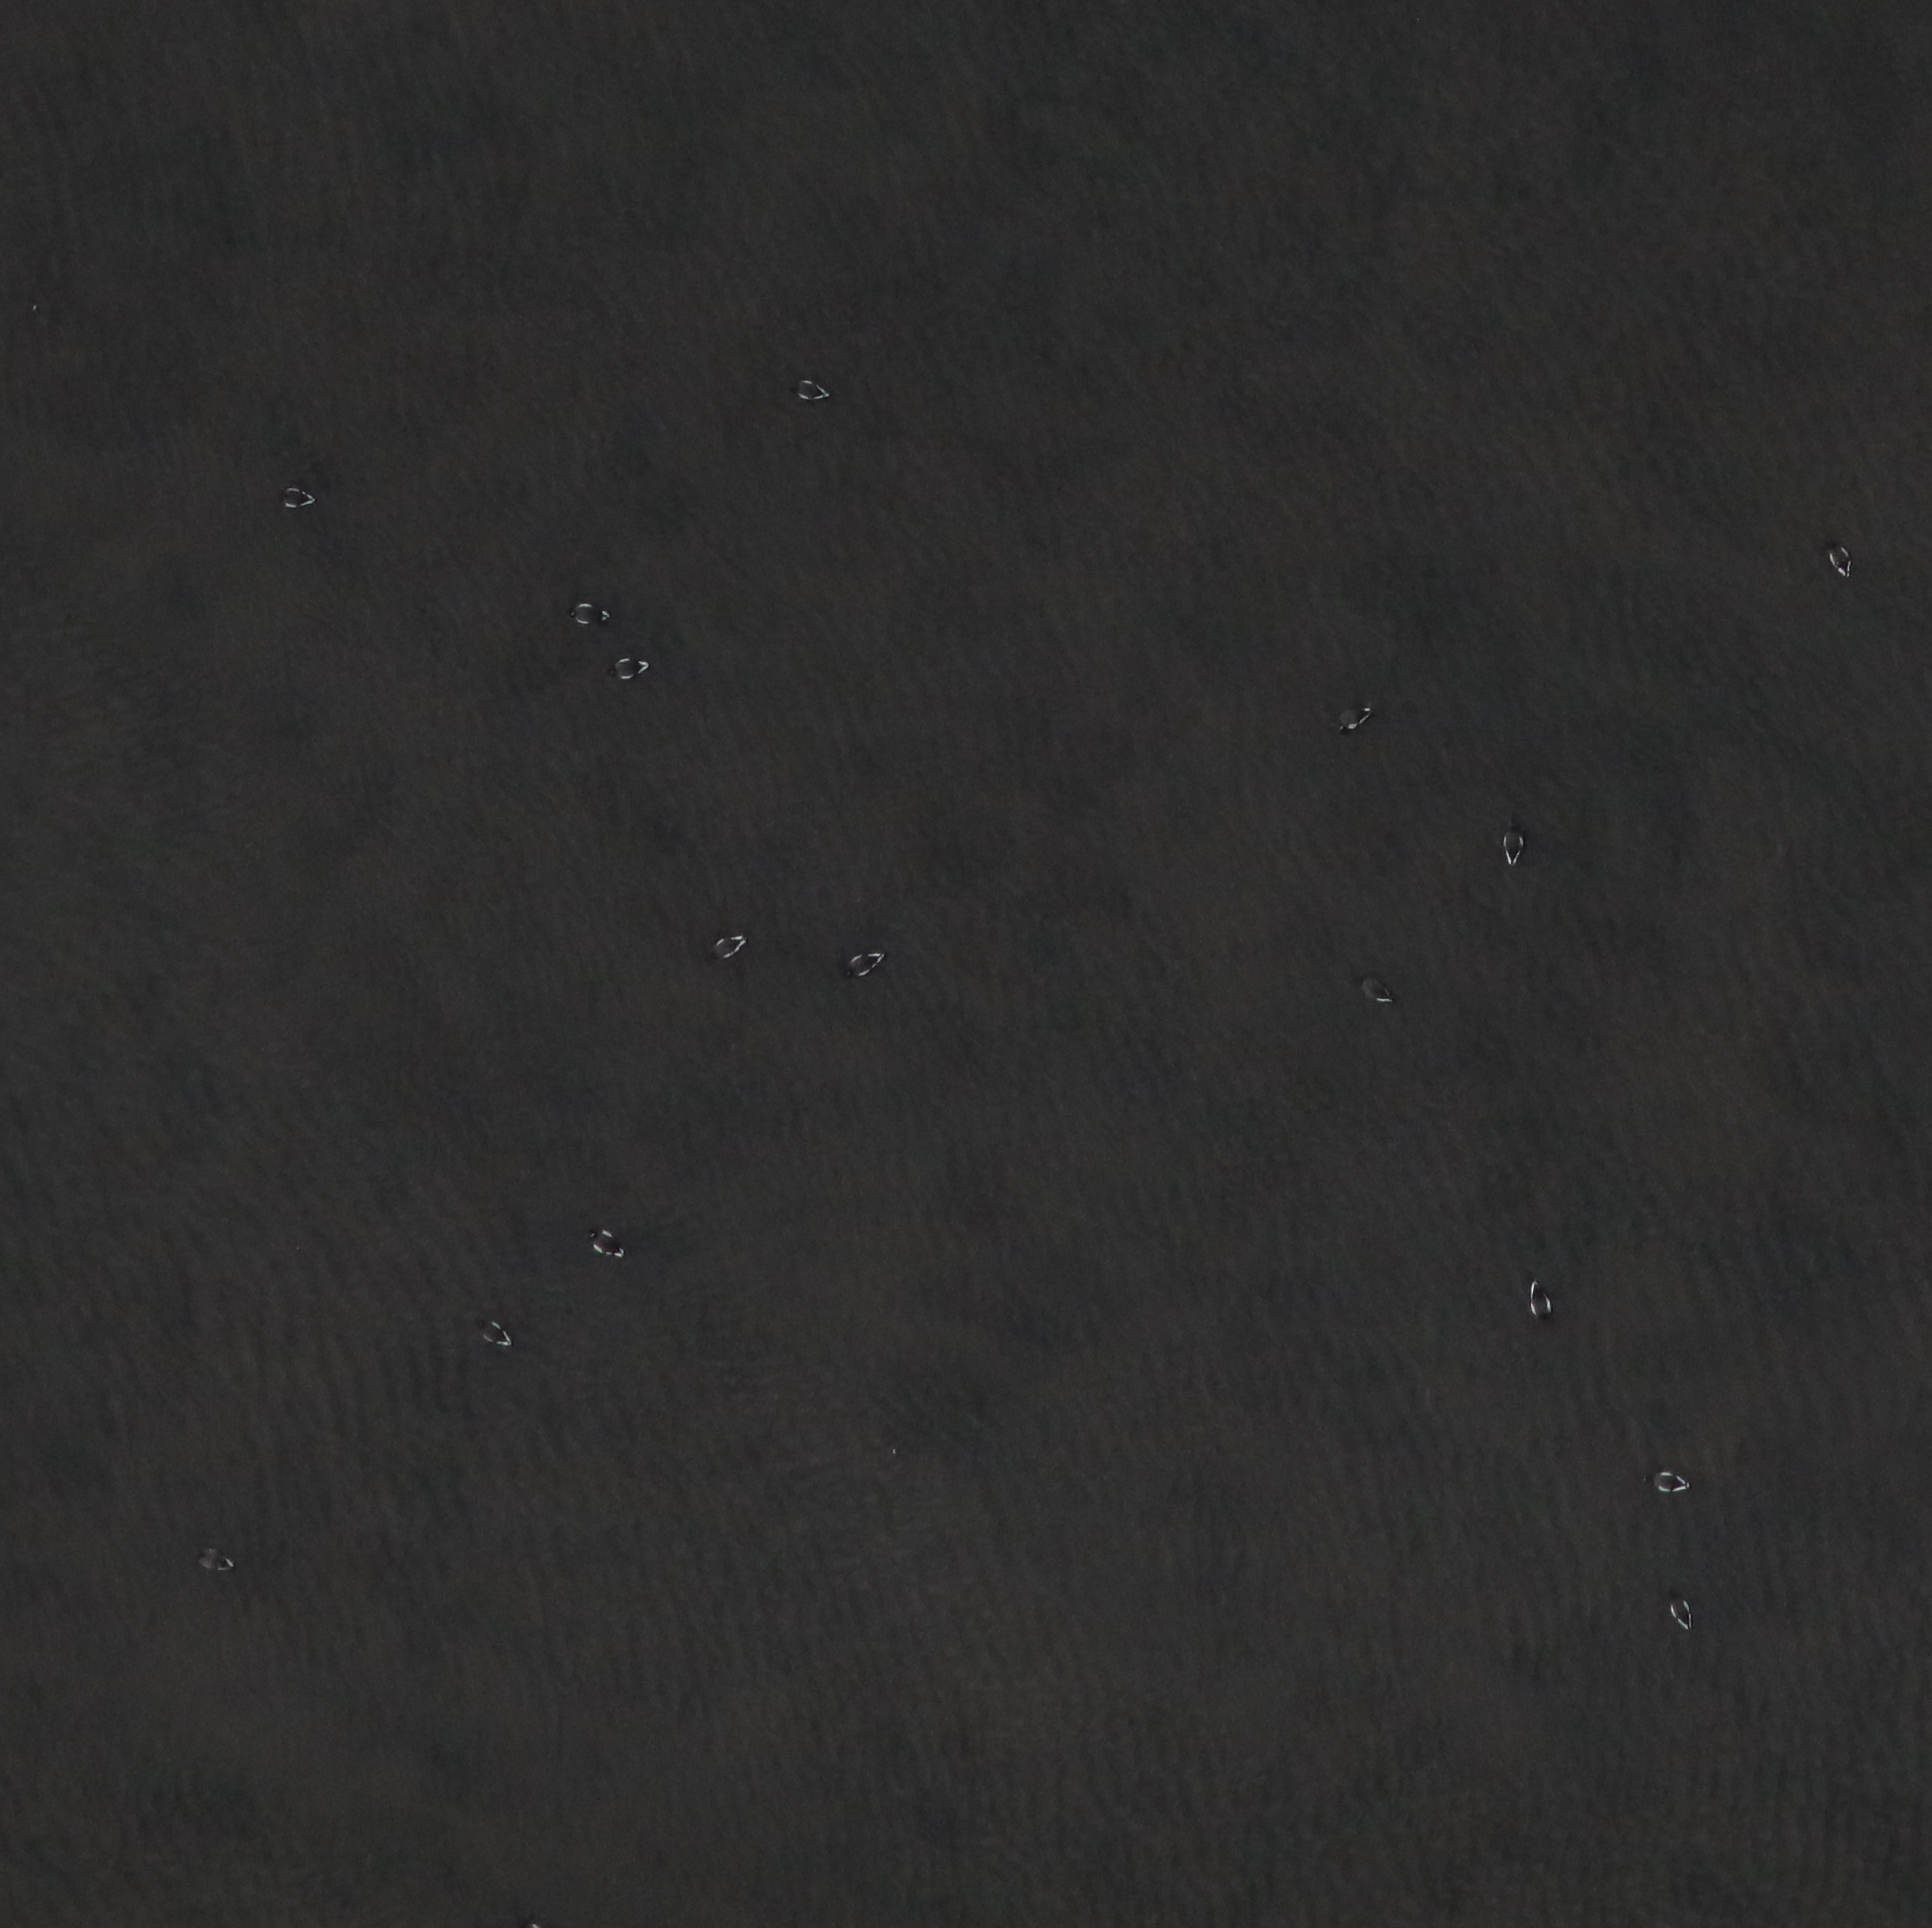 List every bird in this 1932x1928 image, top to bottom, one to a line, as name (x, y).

brant (809, 390)
brant (297, 497)
brant (1841, 557)
brant (587, 614)
brant (628, 668)
brant (1355, 718)
brant (1512, 843)
brant (727, 947)
brant (863, 964)
brant (1373, 987)
brant (606, 1244)
brant (1540, 1302)
brant (495, 1334)
brant (1667, 1481)
brant (215, 1558)
brant (1678, 1611)